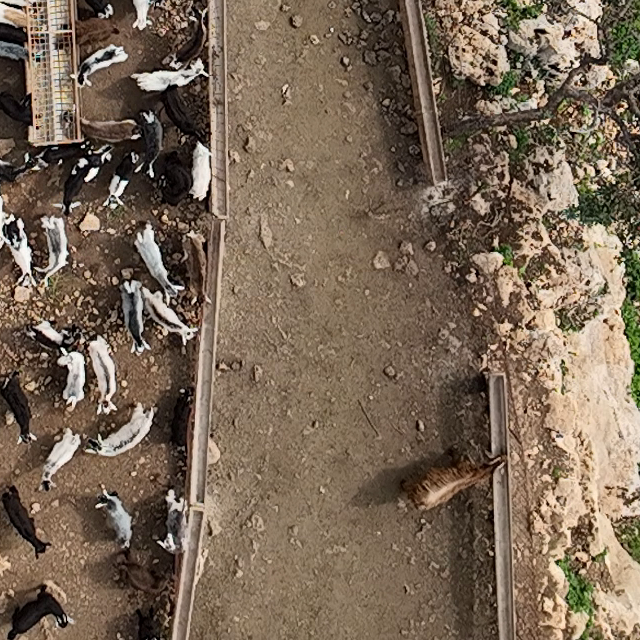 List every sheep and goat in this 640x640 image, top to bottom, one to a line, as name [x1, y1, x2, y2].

goat [0, 0, 46, 35]
goat [0, 0, 42, 11]
goat [54, 0, 114, 16]
goat [130, 0, 152, 31]
goat [165, 7, 211, 71]
goat [52, 17, 115, 51]
goat [0, 22, 44, 43]
goat [0, 37, 41, 63]
goat [70, 44, 126, 89]
goat [134, 58, 208, 90]
goat [163, 86, 207, 142]
goat [0, 89, 33, 123]
goat [64, 107, 142, 140]
goat [134, 112, 163, 174]
goat [35, 139, 94, 164]
goat [187, 140, 211, 200]
goat [57, 142, 114, 213]
goat [0, 147, 40, 179]
goat [100, 152, 140, 209]
goat [158, 154, 192, 206]
goat [0, 177, 10, 249]
goat [0, 216, 37, 287]
goat [38, 217, 67, 286]
goat [130, 222, 183, 297]
goat [185, 230, 211, 306]
goat [117, 279, 150, 355]
goat [142, 288, 197, 344]
goat [25, 319, 76, 349]
goat [86, 336, 118, 414]
goat [57, 351, 85, 404]
goat [0, 378, 35, 443]
goat [172, 387, 193, 447]
goat [84, 402, 155, 459]
goat [38, 428, 84, 493]
goat [398, 454, 509, 513]
goat [0, 485, 52, 557]
goat [92, 488, 132, 550]
goat [163, 488, 187, 556]
goat [0, 539, 13, 575]
goat [115, 560, 167, 593]
goat [8, 586, 69, 630]